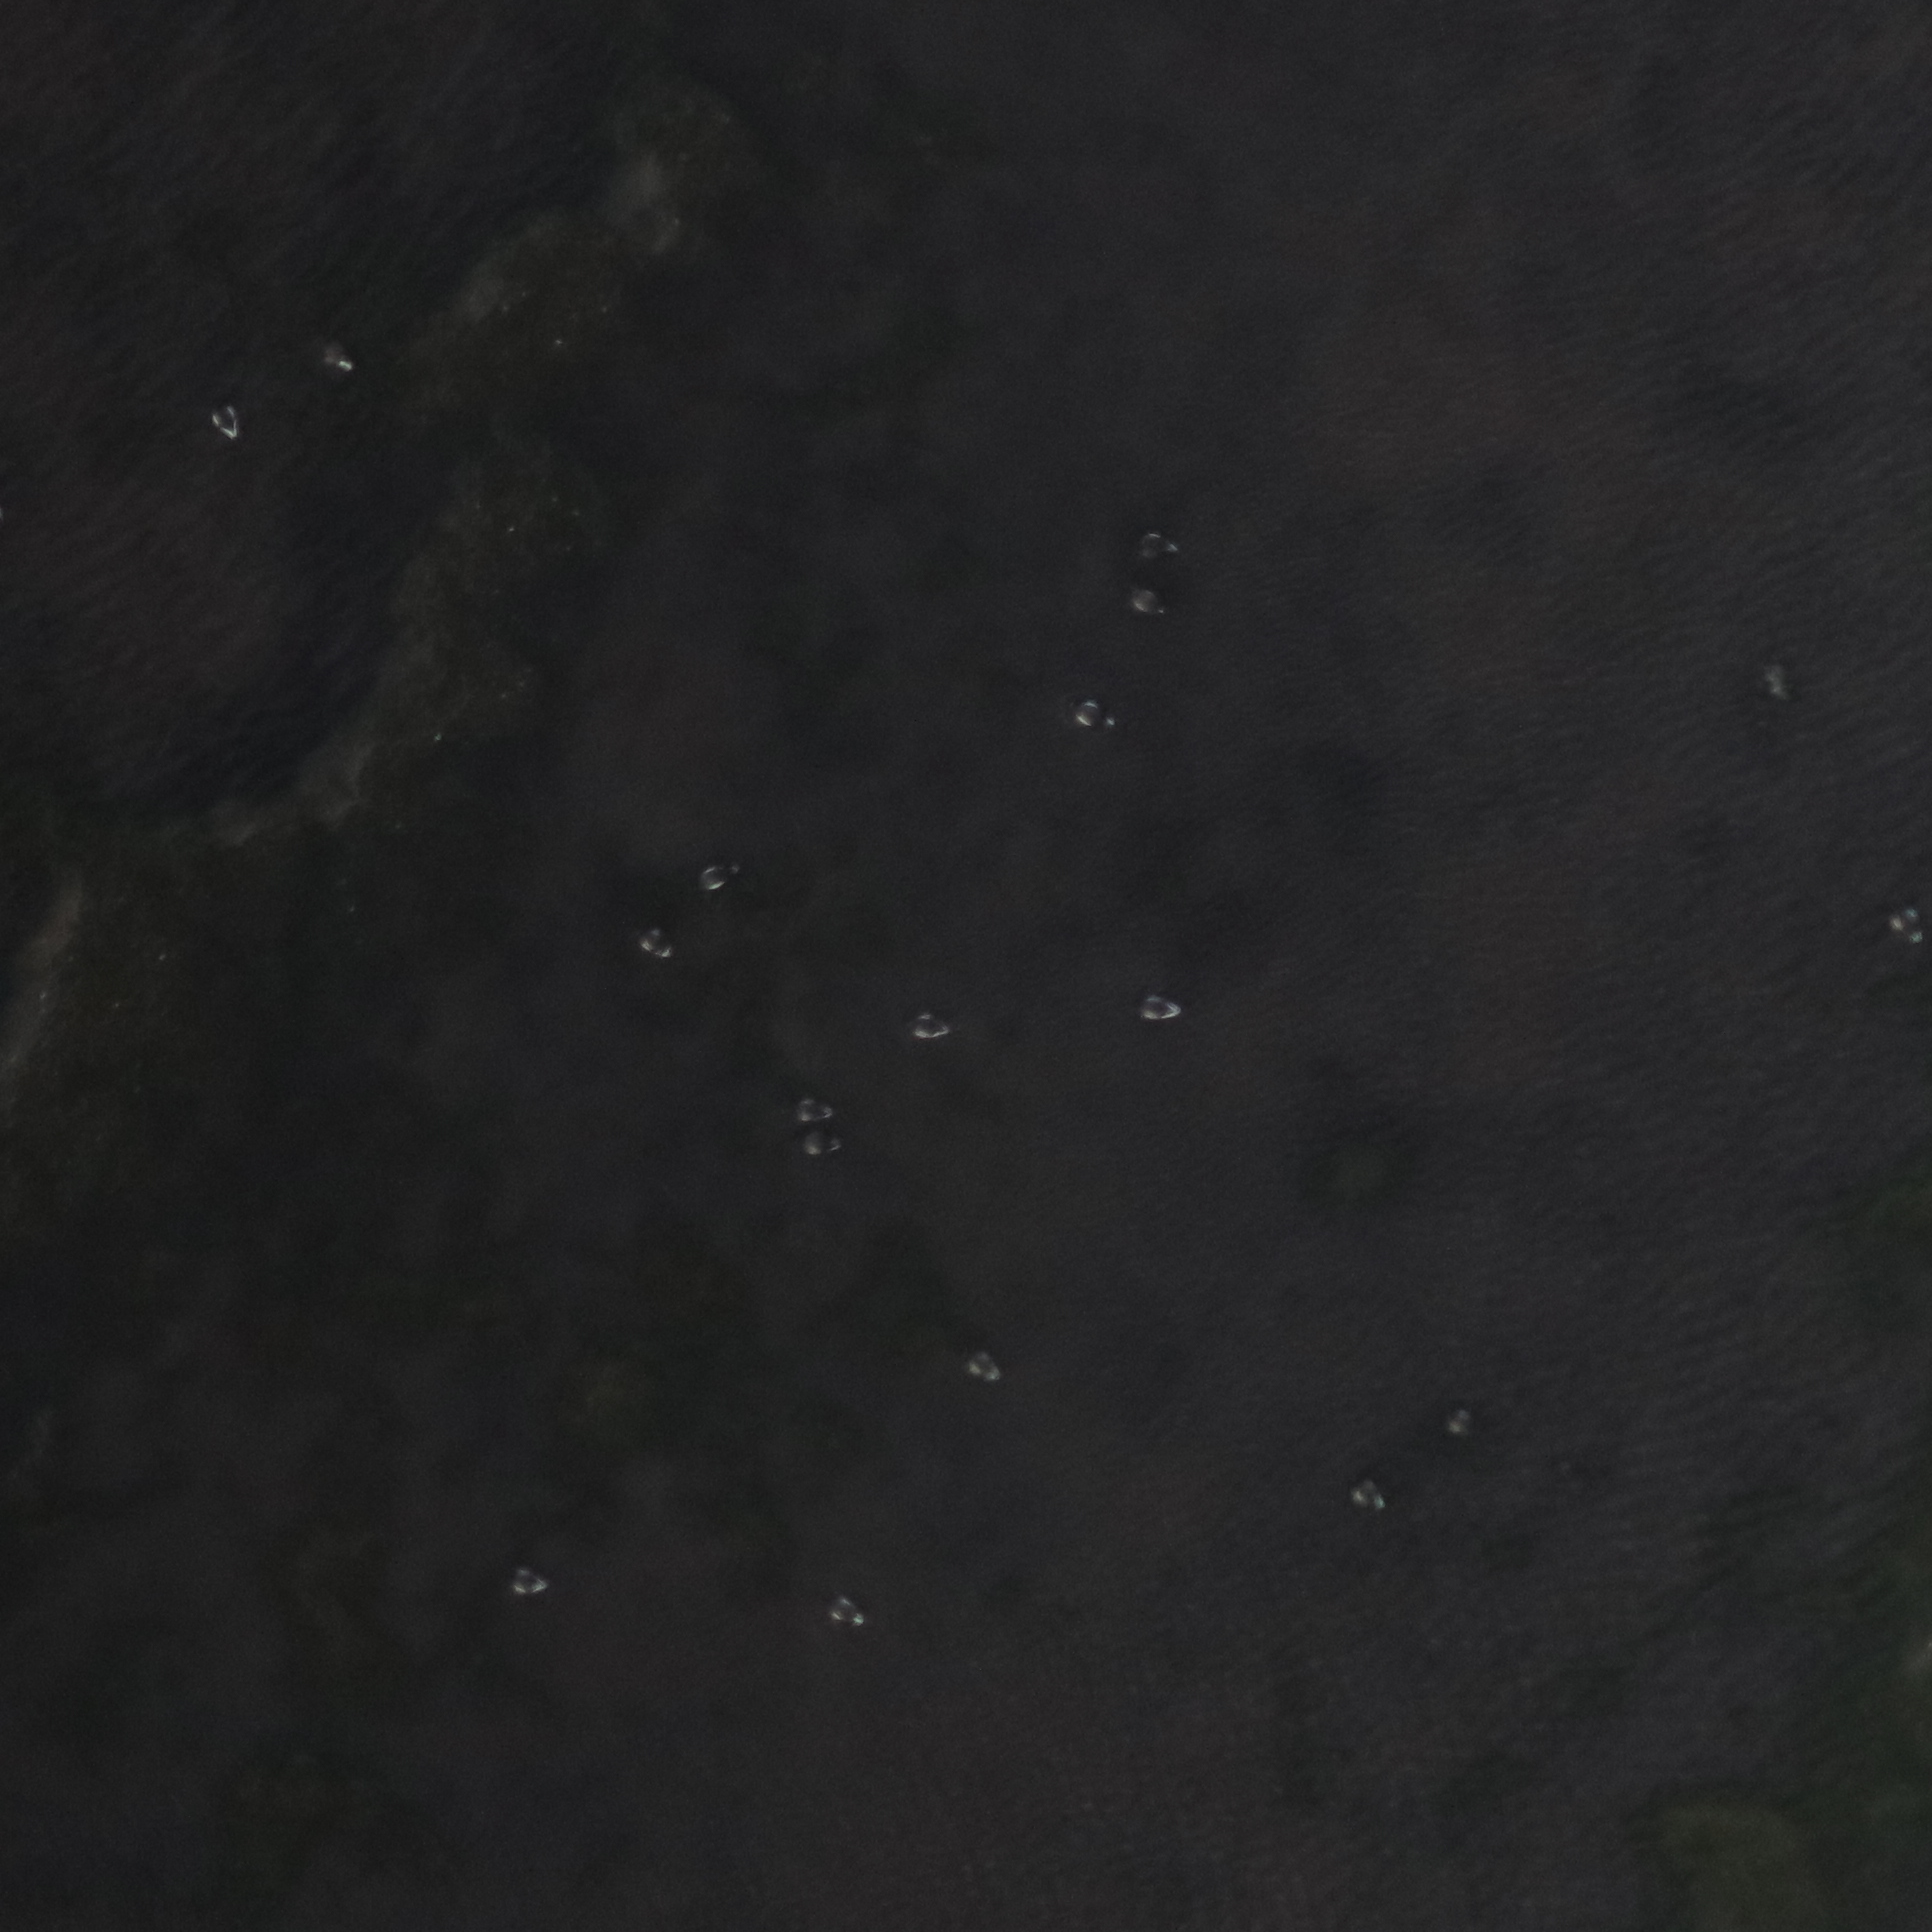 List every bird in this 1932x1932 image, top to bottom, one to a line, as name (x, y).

brant (336, 357)
brant (226, 420)
brant (1148, 537)
brant (1145, 601)
brant (1091, 715)
brant (715, 876)
brant (1910, 923)
brant (659, 950)
brant (1156, 1007)
brant (932, 1014)
brant (817, 1127)
brant (980, 1365)
brant (1454, 1418)
brant (1369, 1495)
brant (528, 1581)
brant (846, 1612)